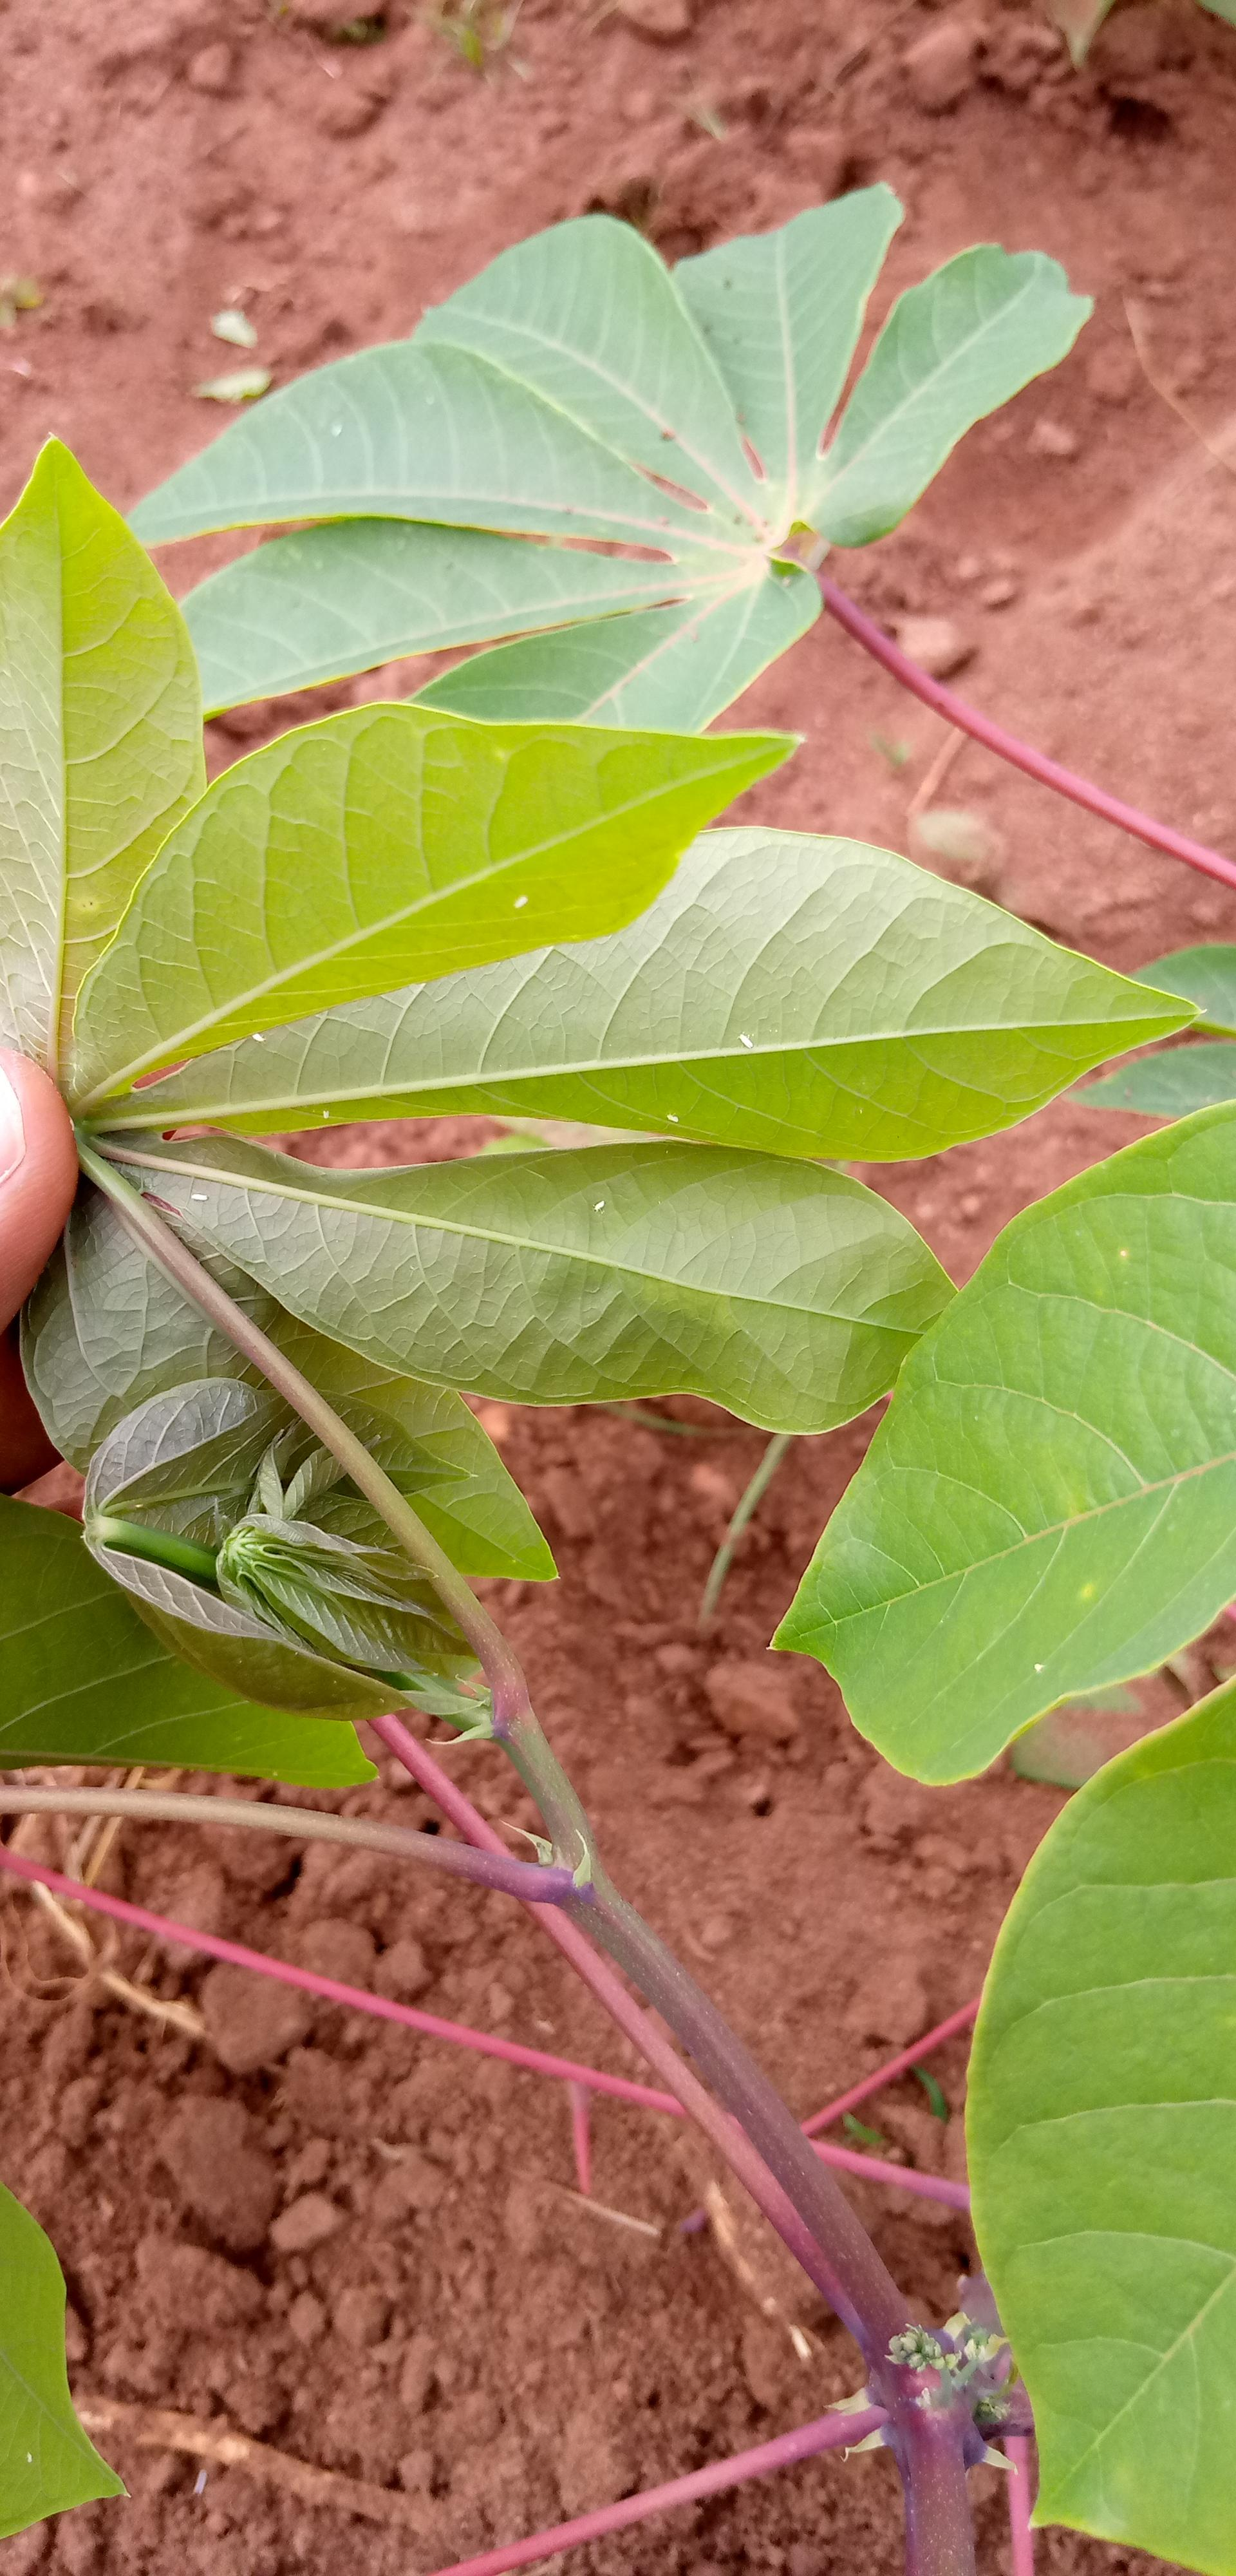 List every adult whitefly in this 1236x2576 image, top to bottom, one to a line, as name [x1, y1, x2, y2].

whitefly [499, 888, 540, 920]
whitefly [236, 1022, 278, 1056]
whitefly [724, 1022, 758, 1061]
whitefly [311, 1103, 342, 1128]
whitefly [659, 1104, 689, 1130]
whitefly [185, 1184, 210, 1209]
whitefly [588, 1189, 613, 1225]